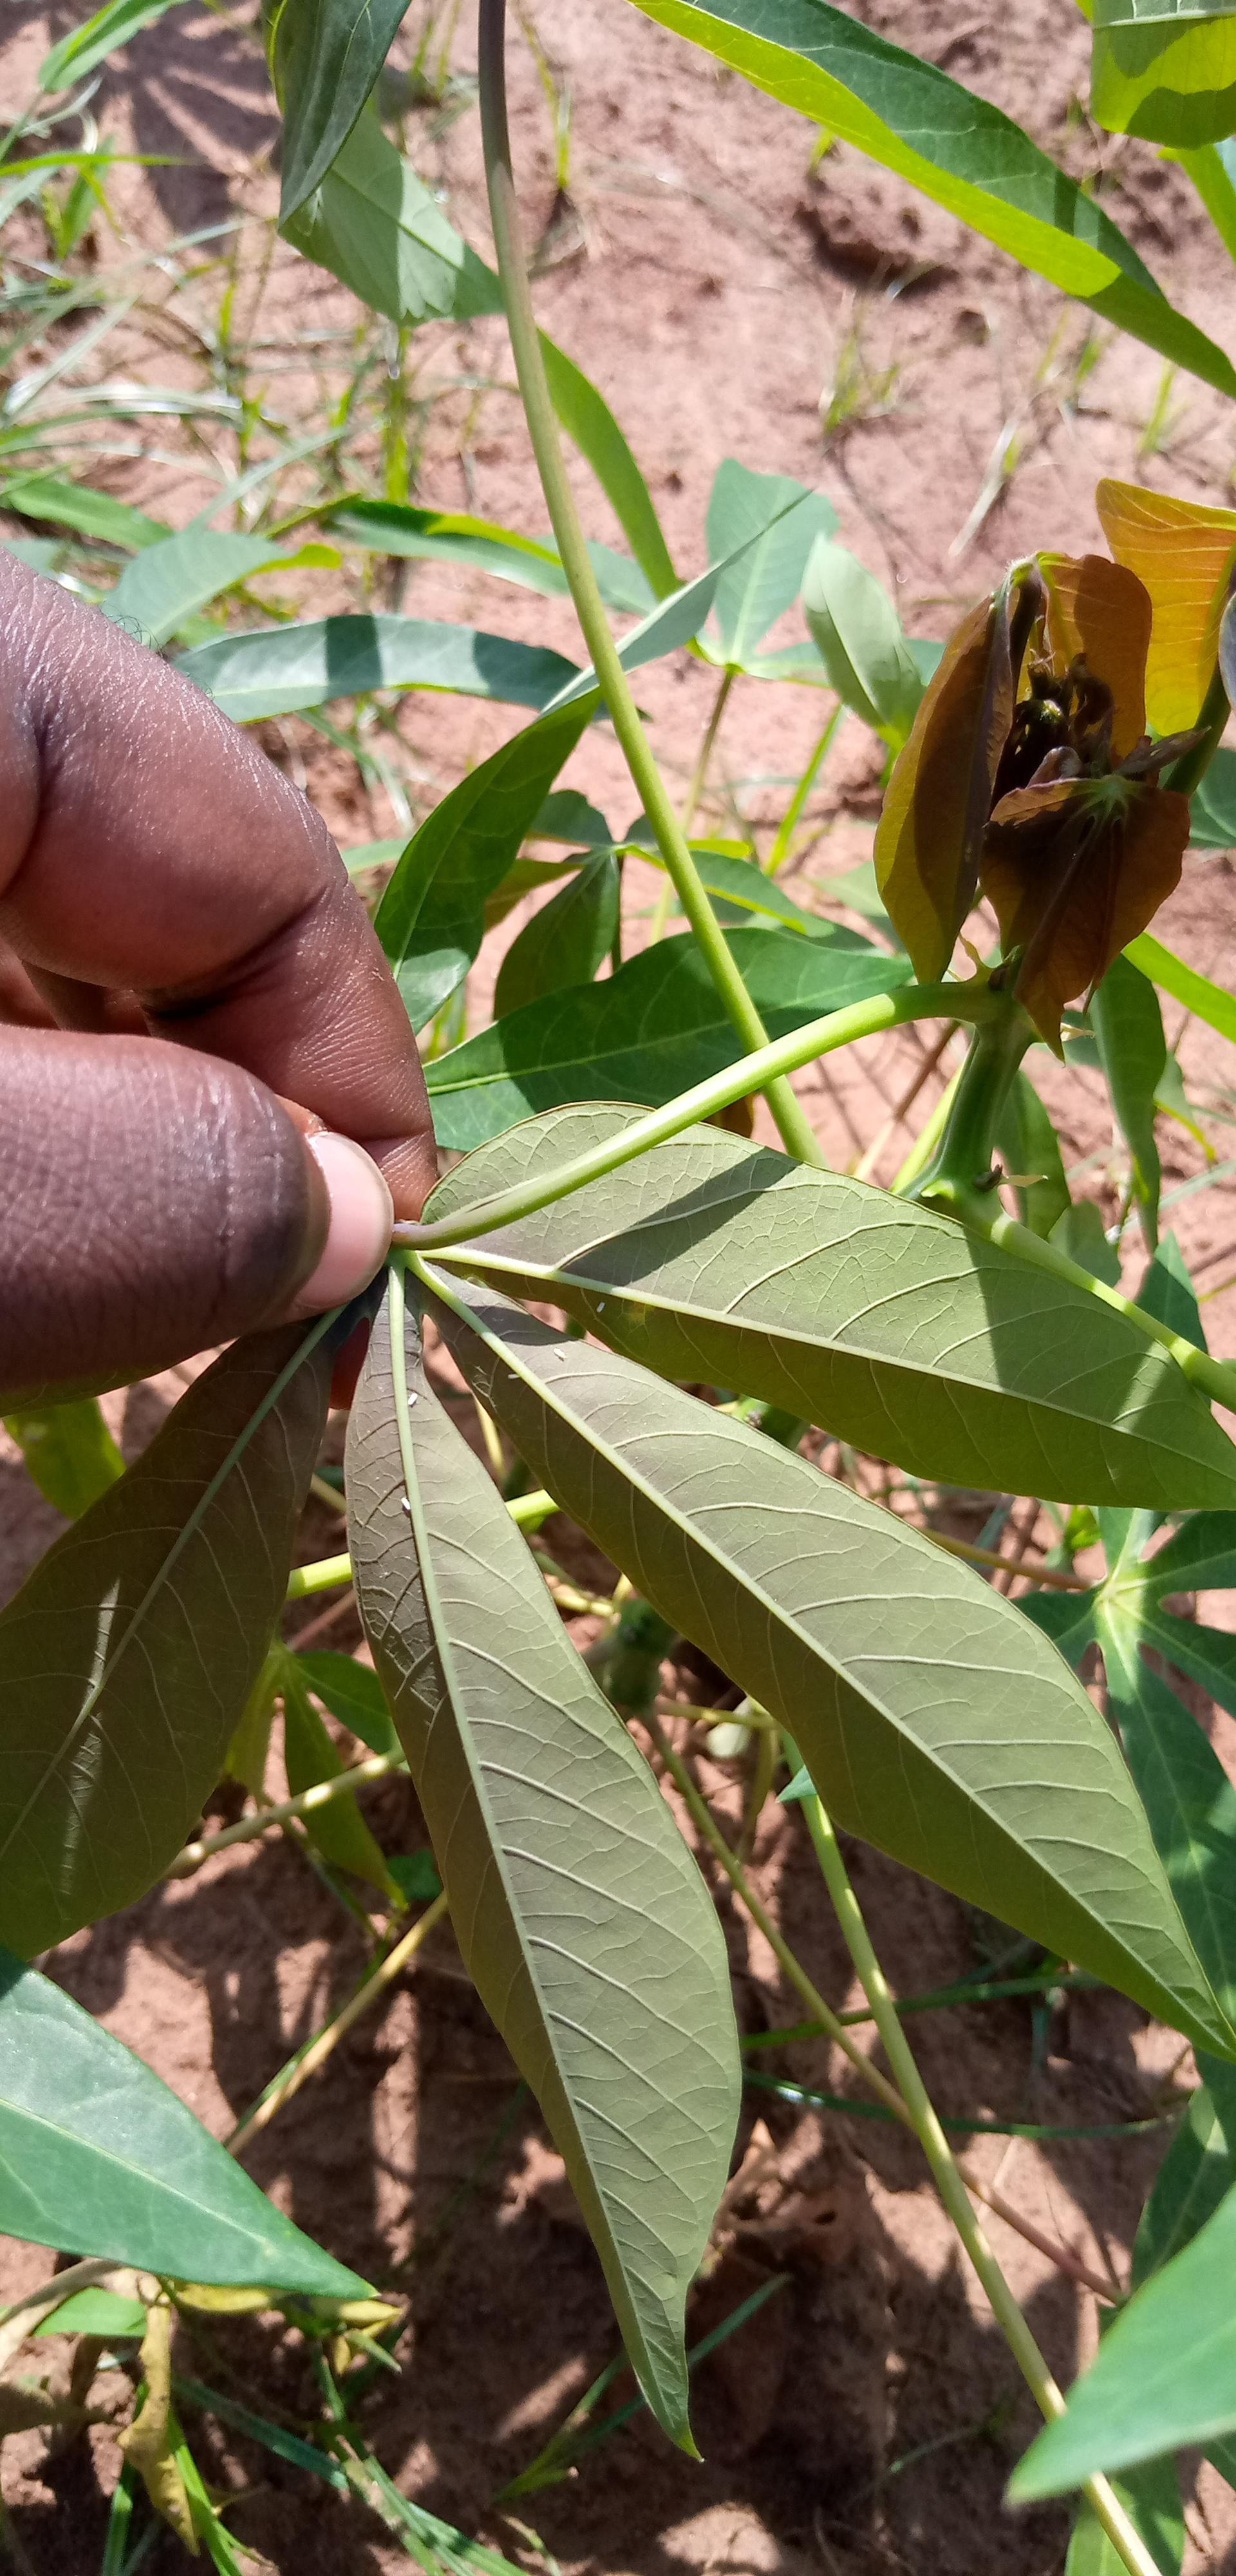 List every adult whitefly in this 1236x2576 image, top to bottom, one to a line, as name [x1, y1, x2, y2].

whitefly [591, 1292, 610, 1318]
whitefly [550, 1338, 580, 1368]
whitefly [500, 1363, 525, 1388]
whitefly [401, 1381, 426, 1413]
whitefly [387, 1485, 423, 1520]